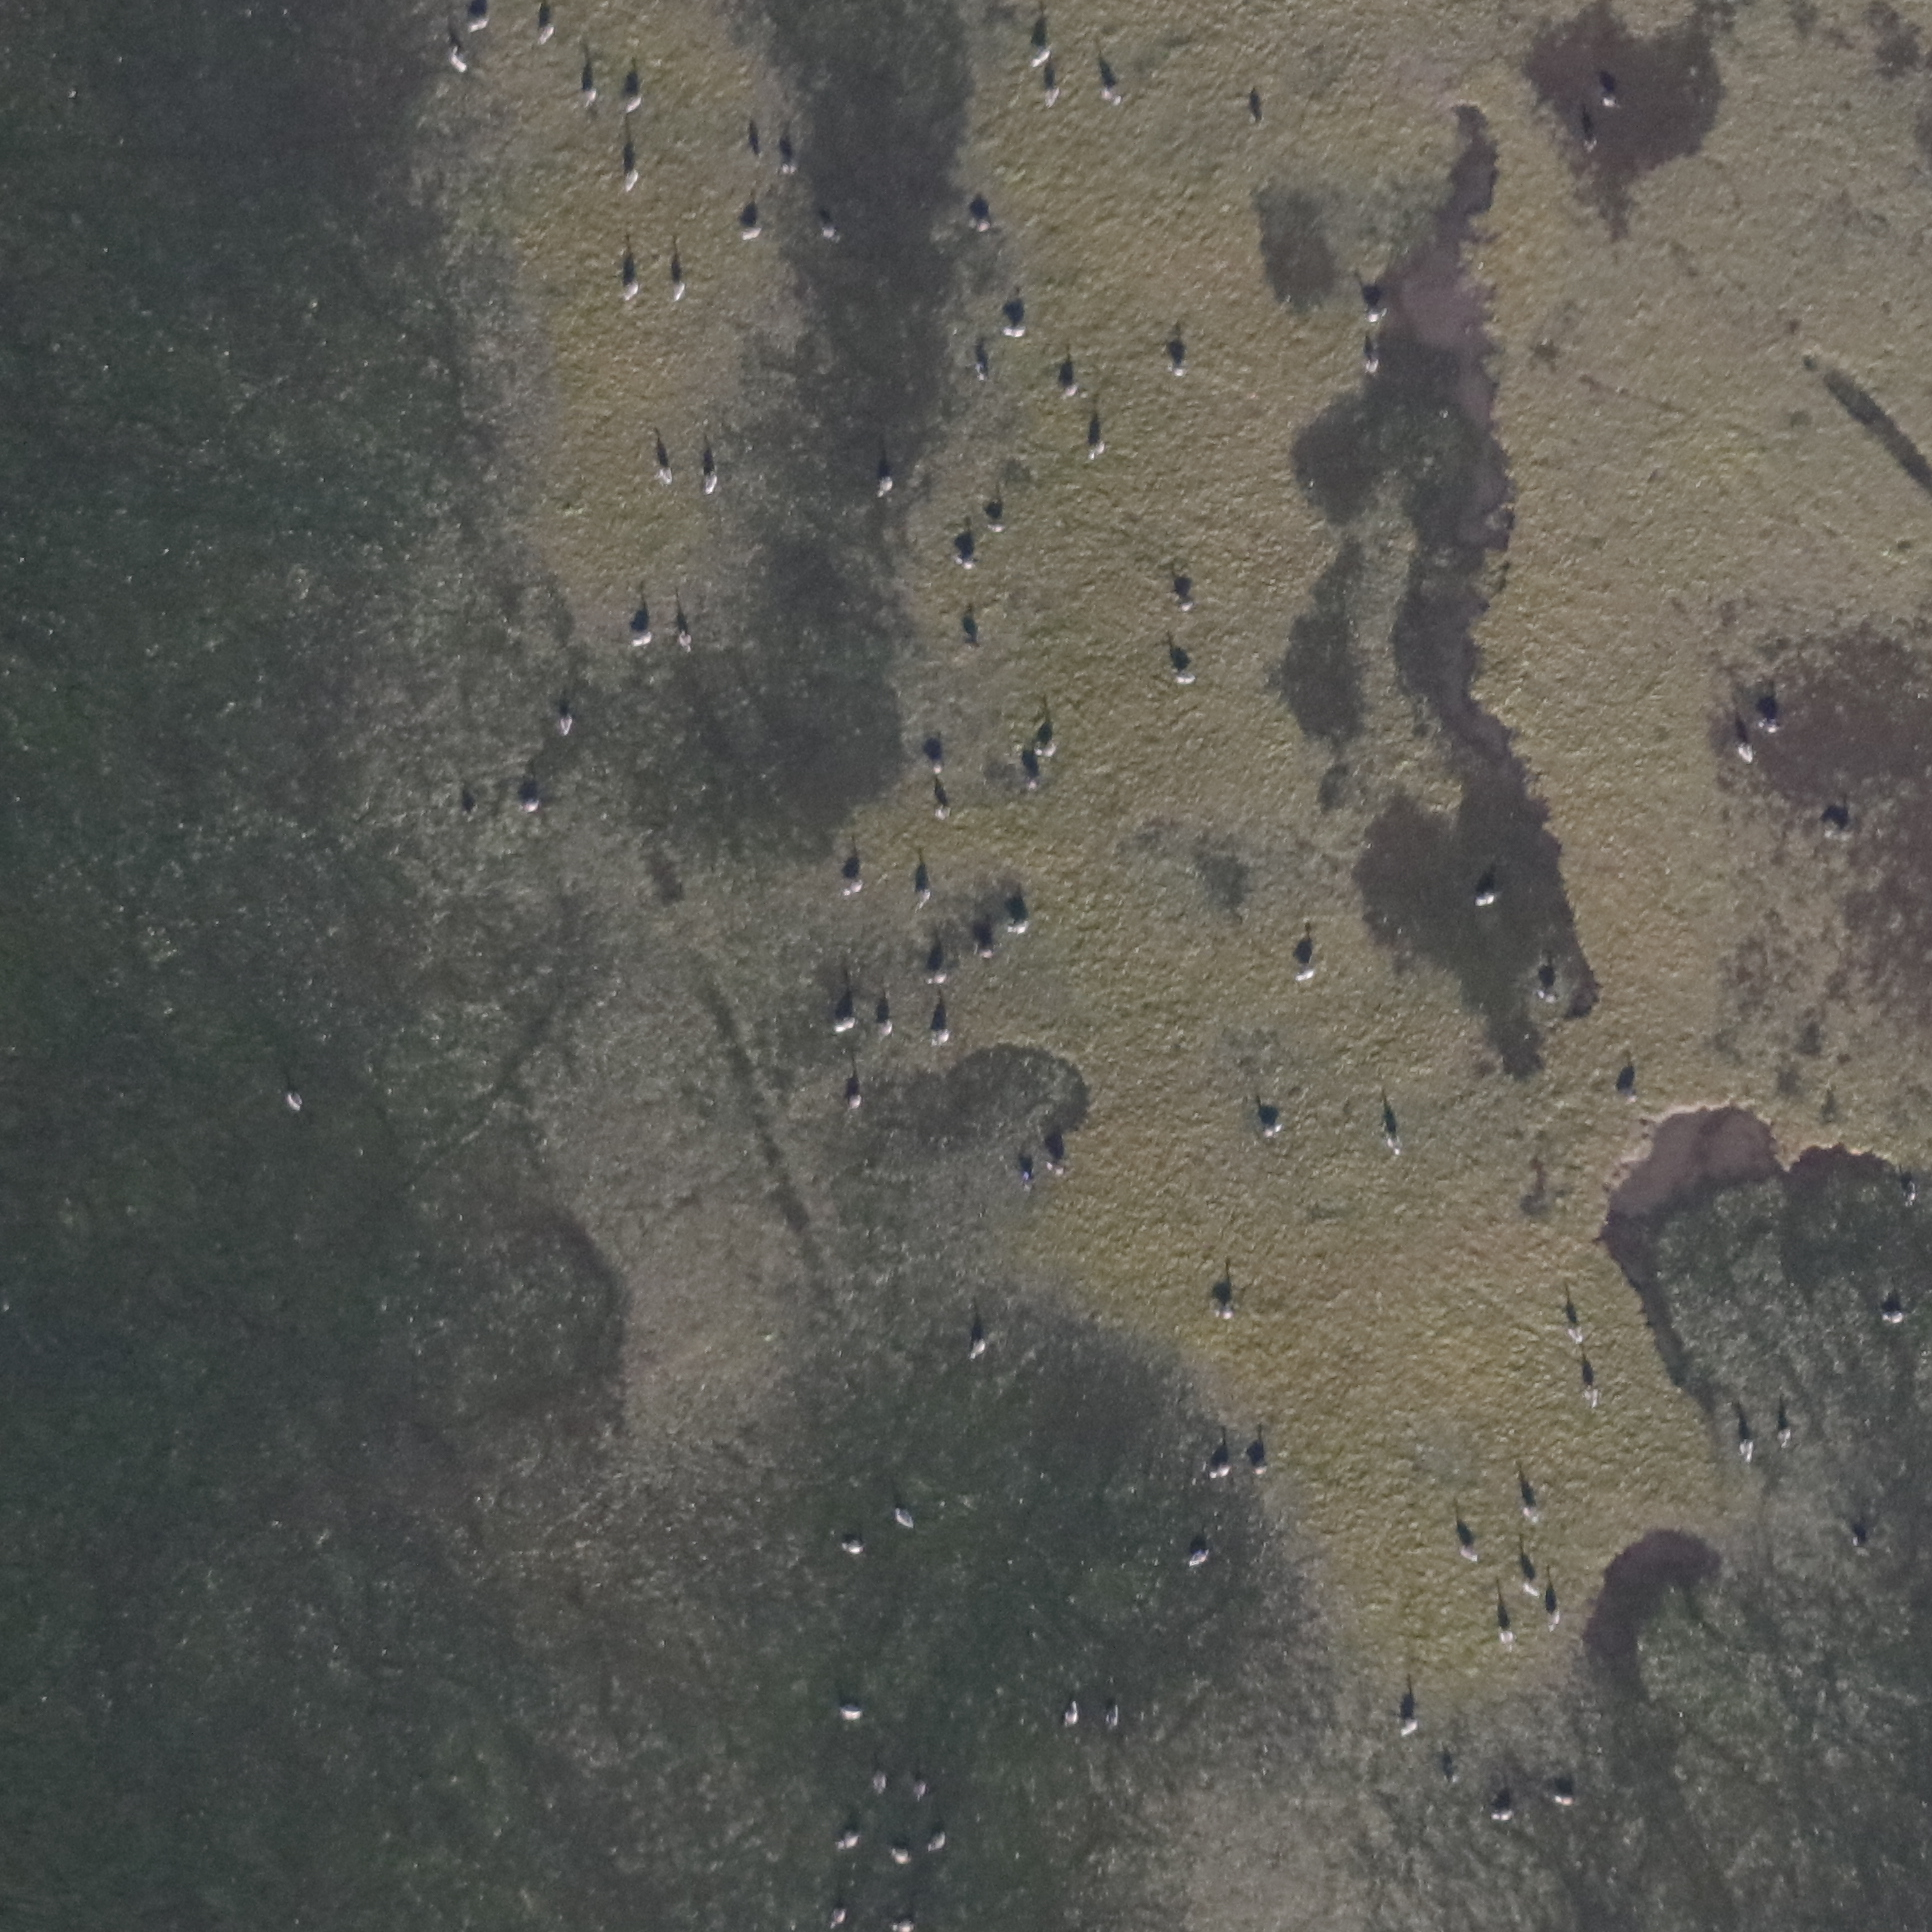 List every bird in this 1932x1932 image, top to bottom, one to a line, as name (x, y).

brant (484, 20)
brant (546, 35)
brant (1034, 58)
brant (466, 60)
brant (643, 95)
brant (593, 97)
brant (1611, 99)
brant (1110, 100)
brant (1045, 102)
brant (1591, 139)
brant (761, 155)
brant (783, 170)
brant (638, 182)
brant (977, 227)
brant (740, 228)
brant (833, 238)
brant (626, 285)
brant (686, 295)
brant (1377, 325)
brant (1027, 326)
brant (1185, 364)
brant (1372, 371)
brant (986, 375)
brant (1075, 387)
brant (1094, 449)
brant (667, 473)
brant (892, 491)
brant (715, 492)
brant (997, 528)
brant (966, 566)
brant (1188, 609)
brant (641, 637)
brant (694, 642)
brant (1183, 679)
brant (568, 717)
brant (1767, 718)
brant (1051, 744)
brant (1749, 756)
brant (937, 765)
brant (1027, 788)
brant (472, 804)
brant (533, 805)
brant (944, 807)
brant (1842, 827)
brant (857, 887)
brant (1494, 888)
brant (925, 904)
brant (1021, 920)
brant (985, 949)
brant (936, 973)
brant (1301, 979)
brant (1550, 993)
brant (886, 1030)
brant (847, 1032)
brant (948, 1038)
brant (294, 1096)
brant (855, 1099)
brant (1635, 1100)
brant (1256, 1136)
brant (1397, 1143)
brant (1054, 1166)
brant (1033, 1175)
brant (1909, 1195)
brant (1900, 1311)
brant (1219, 1313)
brant (1578, 1335)
brant (978, 1346)
brant (1596, 1392)
brant (1791, 1433)
brant (1750, 1456)
brant (1256, 1466)
brant (1216, 1479)
brant (1541, 1518)
brant (899, 1528)
brant (1862, 1539)
brant (856, 1549)
brant (1480, 1549)
brant (1195, 1555)
brant (1541, 1579)
brant (1560, 1616)
brant (1503, 1638)
brant (1110, 1711)
brant (856, 1719)
brant (1069, 1719)
brant (1409, 1736)
brant (1460, 1776)
brant (887, 1780)
brant (923, 1794)
brant (1573, 1804)
brant (1504, 1813)
brant (940, 1838)
brant (850, 1851)
brant (895, 1863)
brant (843, 1913)
brant (904, 1926)